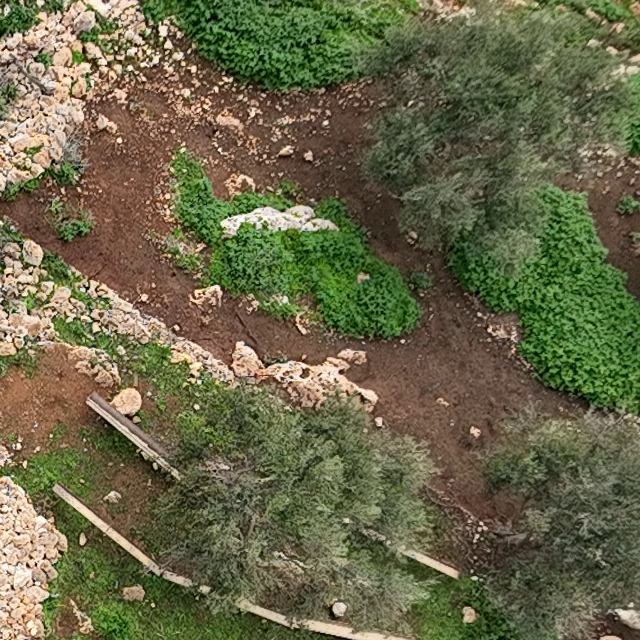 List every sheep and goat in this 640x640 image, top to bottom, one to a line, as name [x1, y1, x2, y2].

None